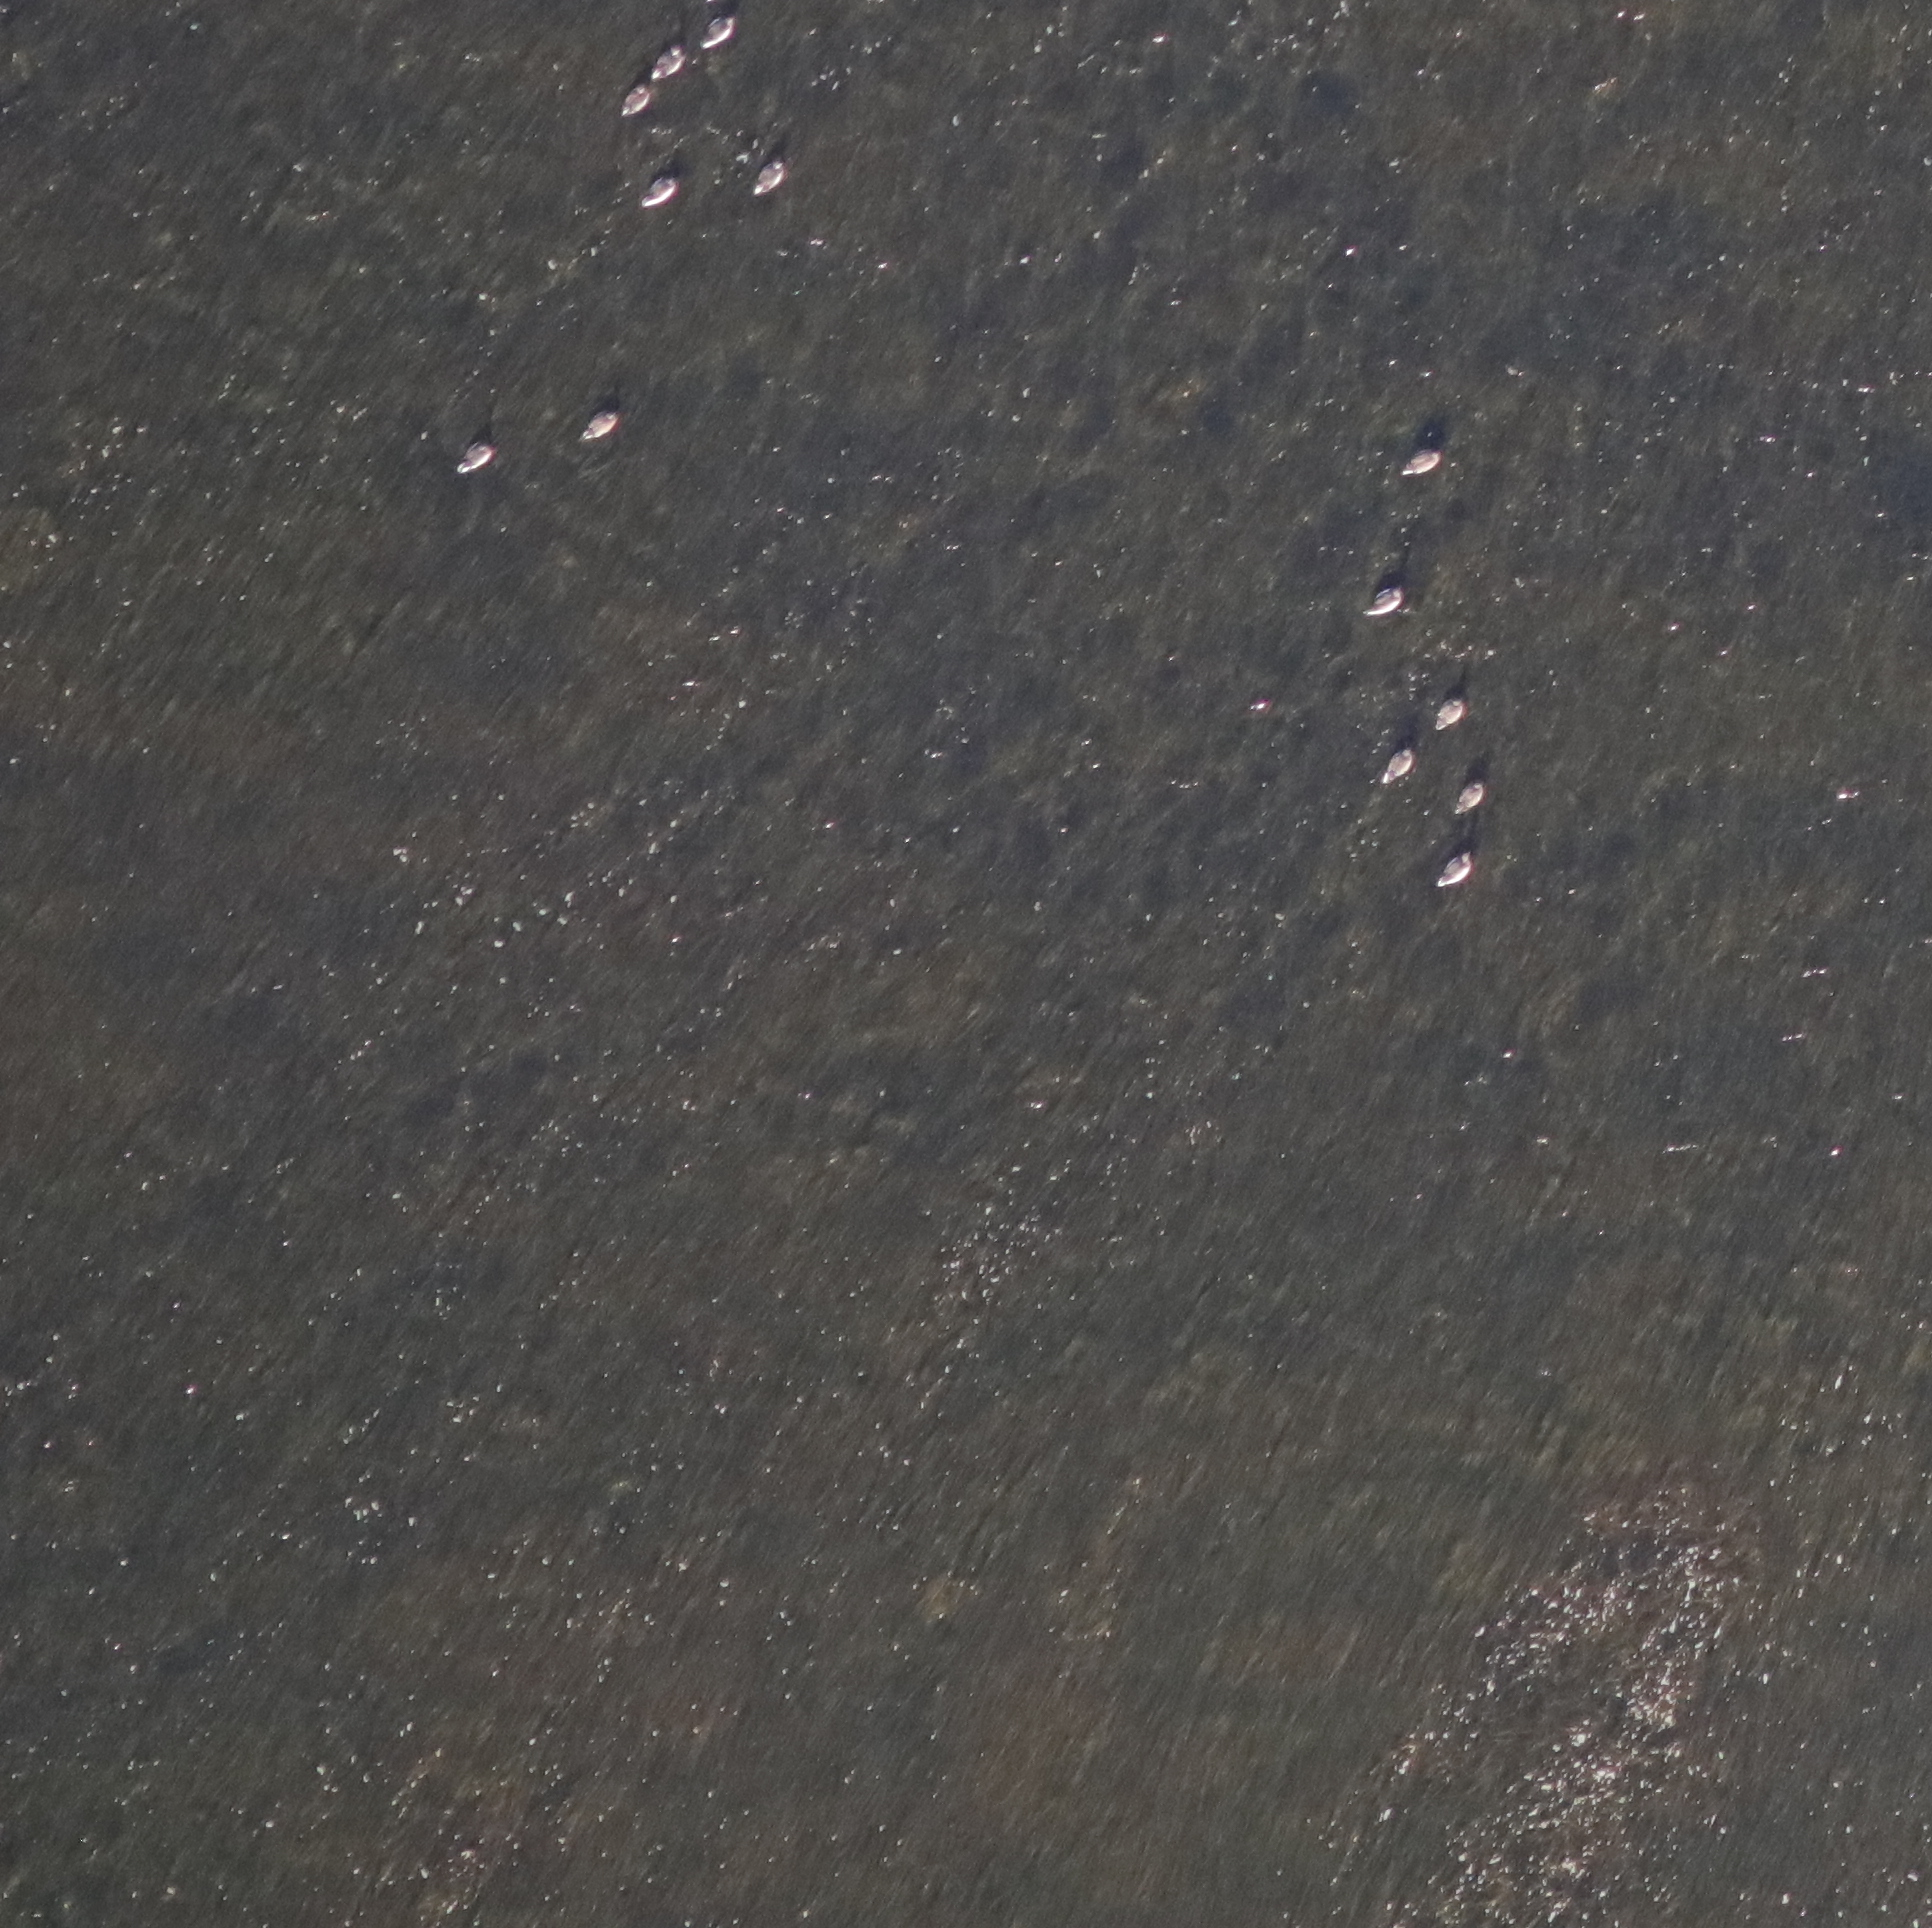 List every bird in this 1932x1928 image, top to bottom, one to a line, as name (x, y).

brant (717, 28)
brant (669, 64)
brant (636, 98)
brant (768, 178)
brant (660, 190)
brant (600, 424)
brant (475, 456)
brant (1421, 462)
brant (1384, 599)
brant (1452, 710)
brant (1398, 762)
brant (1469, 795)
brant (1455, 872)